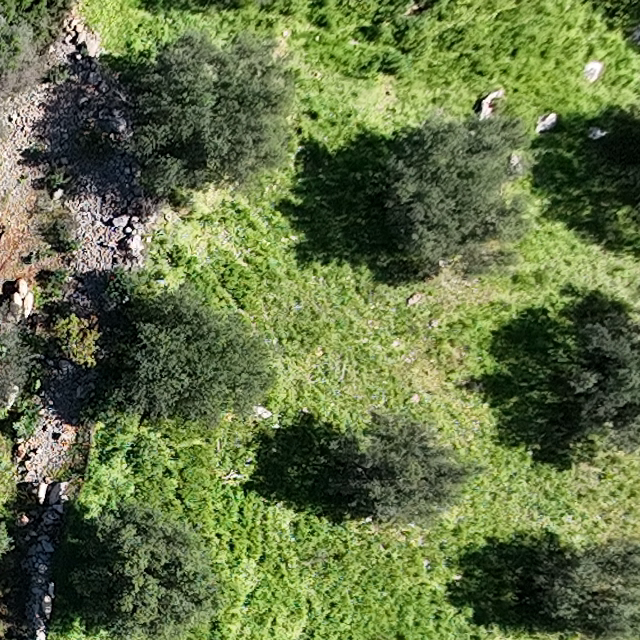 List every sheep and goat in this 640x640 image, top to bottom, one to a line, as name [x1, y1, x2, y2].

sheep [88, 109, 123, 119]
sheep [113, 215, 130, 228]
sheep [15, 278, 27, 300]
sheep [23, 290, 34, 319]
sheep [11, 291, 23, 323]
sheep [5, 386, 19, 410]
sheep [38, 483, 47, 504]
sheep [47, 580, 54, 598]
sheep [42, 594, 53, 619]